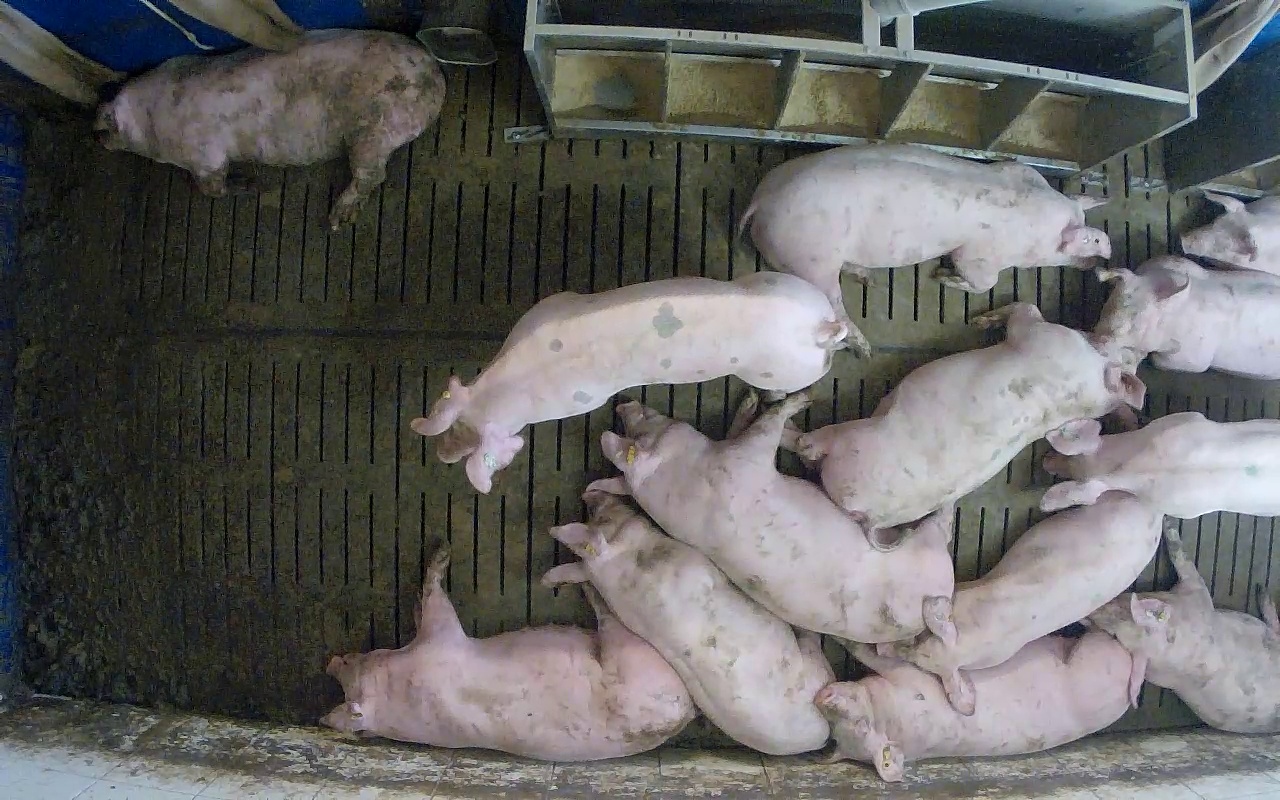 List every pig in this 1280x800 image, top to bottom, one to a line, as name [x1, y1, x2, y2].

pig [94, 29, 447, 228]
pig [734, 143, 1112, 358]
pig [1180, 190, 1279, 278]
pig [1093, 252, 1279, 379]
pig [409, 272, 848, 496]
pig [778, 301, 1151, 552]
pig [586, 389, 956, 643]
pig [1039, 411, 1279, 522]
pig [540, 490, 835, 755]
pig [875, 491, 1165, 718]
pig [1086, 516, 1278, 734]
pig [315, 542, 695, 762]
pig [807, 618, 1133, 784]